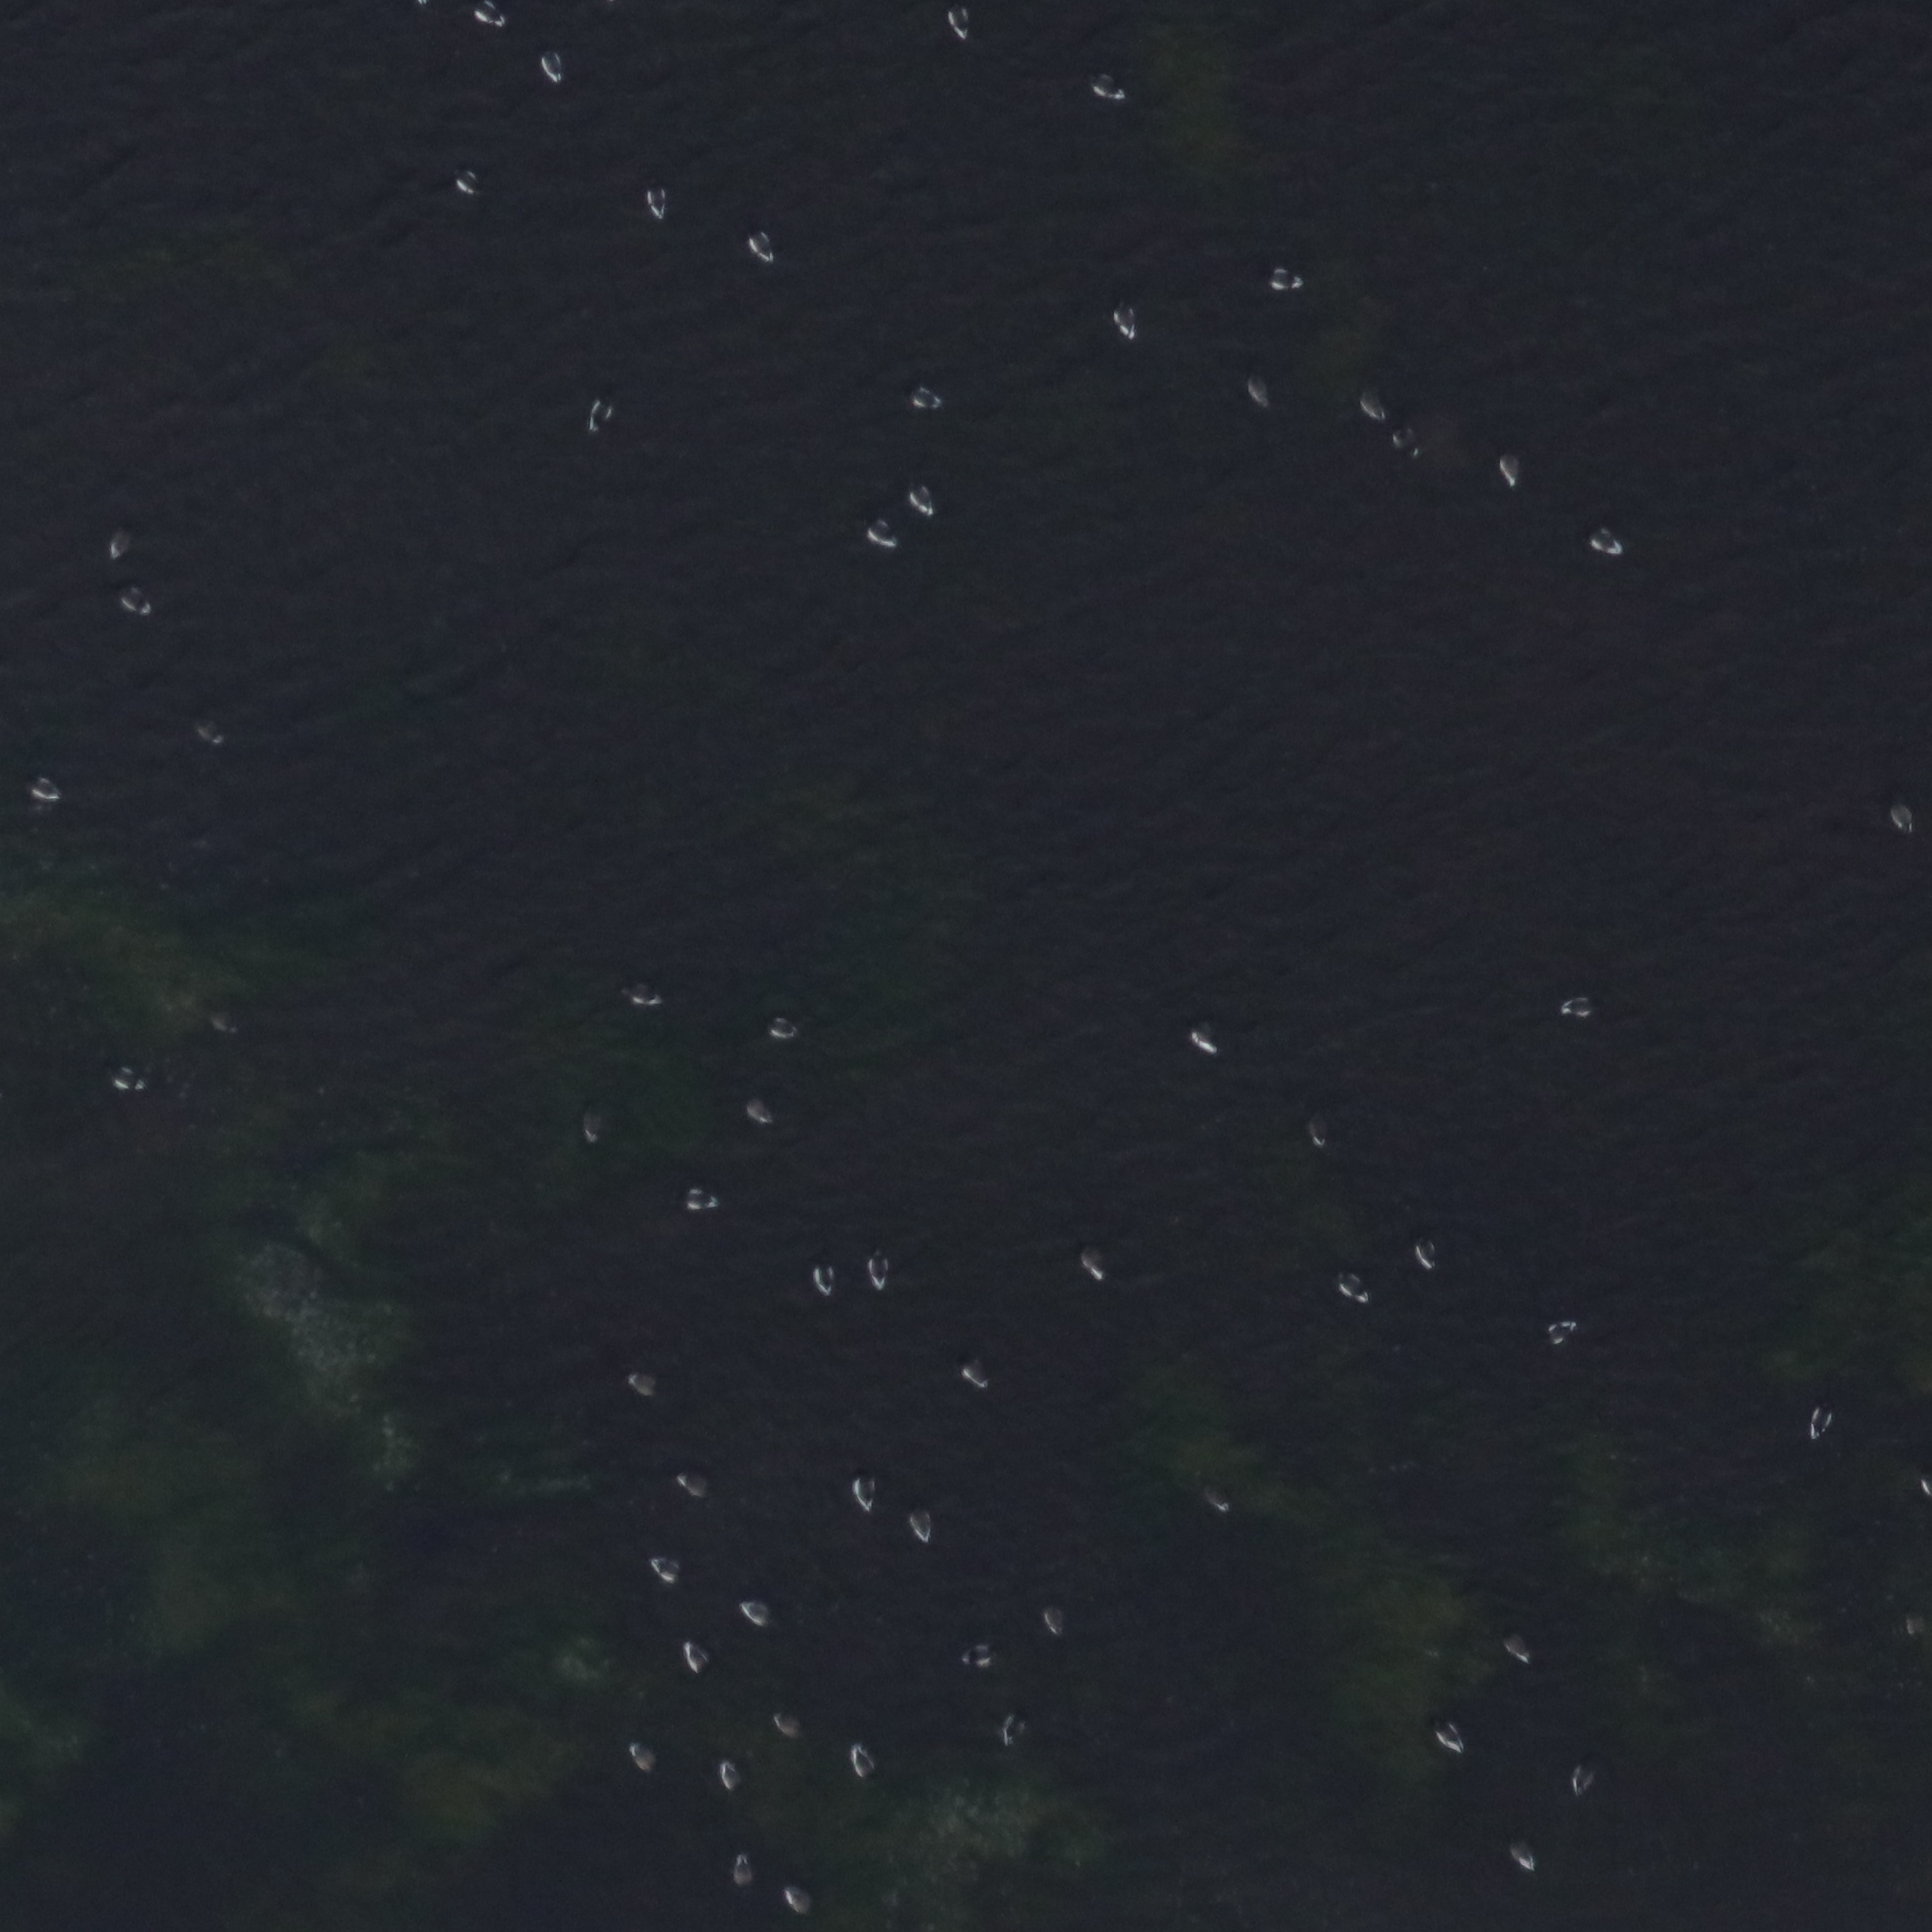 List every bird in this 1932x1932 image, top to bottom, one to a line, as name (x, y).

brant (488, 13)
brant (957, 17)
brant (552, 65)
brant (1105, 88)
brant (470, 183)
brant (656, 199)
brant (758, 243)
brant (1283, 278)
brant (1126, 320)
brant (1259, 391)
brant (925, 399)
brant (1371, 401)
brant (597, 415)
brant (1404, 438)
brant (1511, 469)
brant (922, 499)
brant (882, 531)
brant (1605, 540)
brant (123, 541)
brant (136, 600)
brant (207, 724)
brant (46, 786)
brant (1906, 817)
brant (647, 993)
brant (1578, 1007)
brant (223, 1017)
brant (783, 1031)
brant (1200, 1036)
brant (127, 1077)
brant (759, 1116)
brant (593, 1122)
brant (1319, 1129)
brant (697, 1198)
brant (1426, 1255)
brant (1093, 1261)
brant (879, 1267)
brant (823, 1275)
brant (1354, 1285)
brant (1557, 1330)
brant (976, 1373)
brant (643, 1381)
brant (1820, 1418)
brant (695, 1482)
brant (865, 1490)
brant (1213, 1495)
brant (919, 1522)
brant (668, 1570)
brant (758, 1612)
brant (1057, 1622)
brant (1914, 1622)
brant (1515, 1643)
brant (976, 1655)
brant (693, 1656)
brant (788, 1726)
brant (1015, 1729)
brant (1448, 1732)
brant (644, 1757)
brant (862, 1760)
brant (1581, 1777)
brant (730, 1780)
brant (1523, 1854)
brant (742, 1867)
brant (799, 1899)